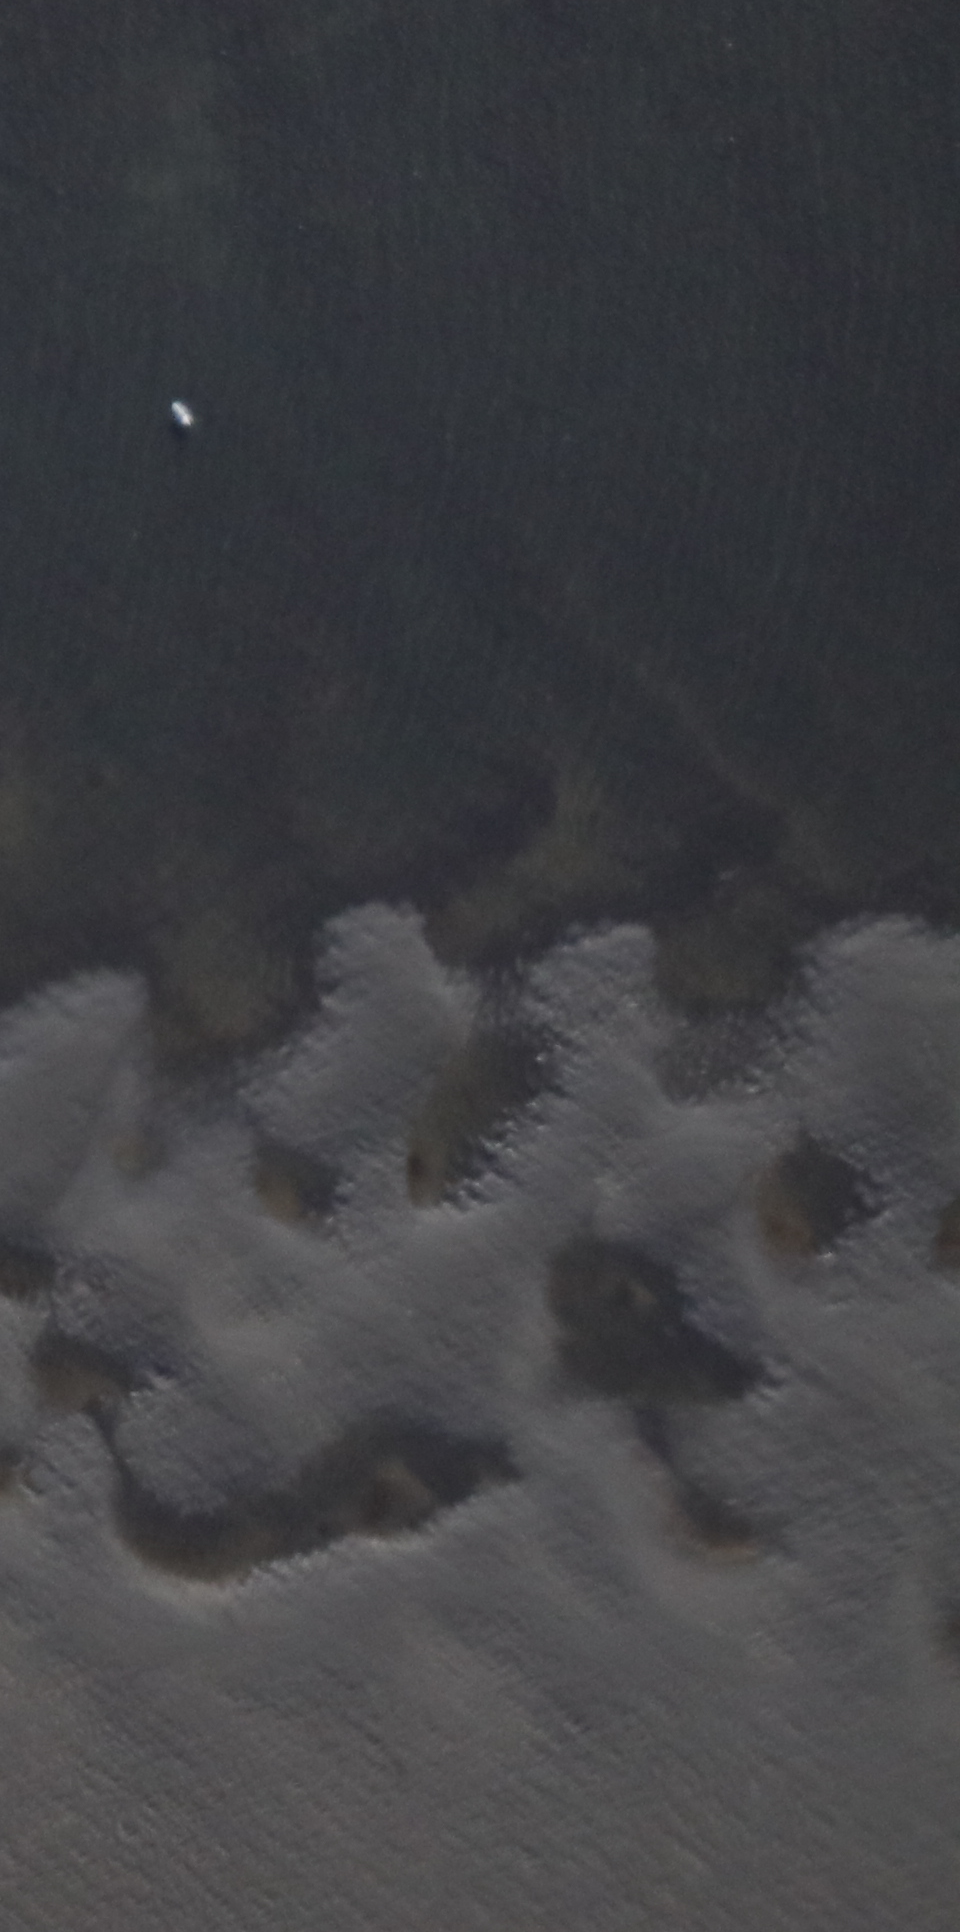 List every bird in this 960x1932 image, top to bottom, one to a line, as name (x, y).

gull (179, 414)